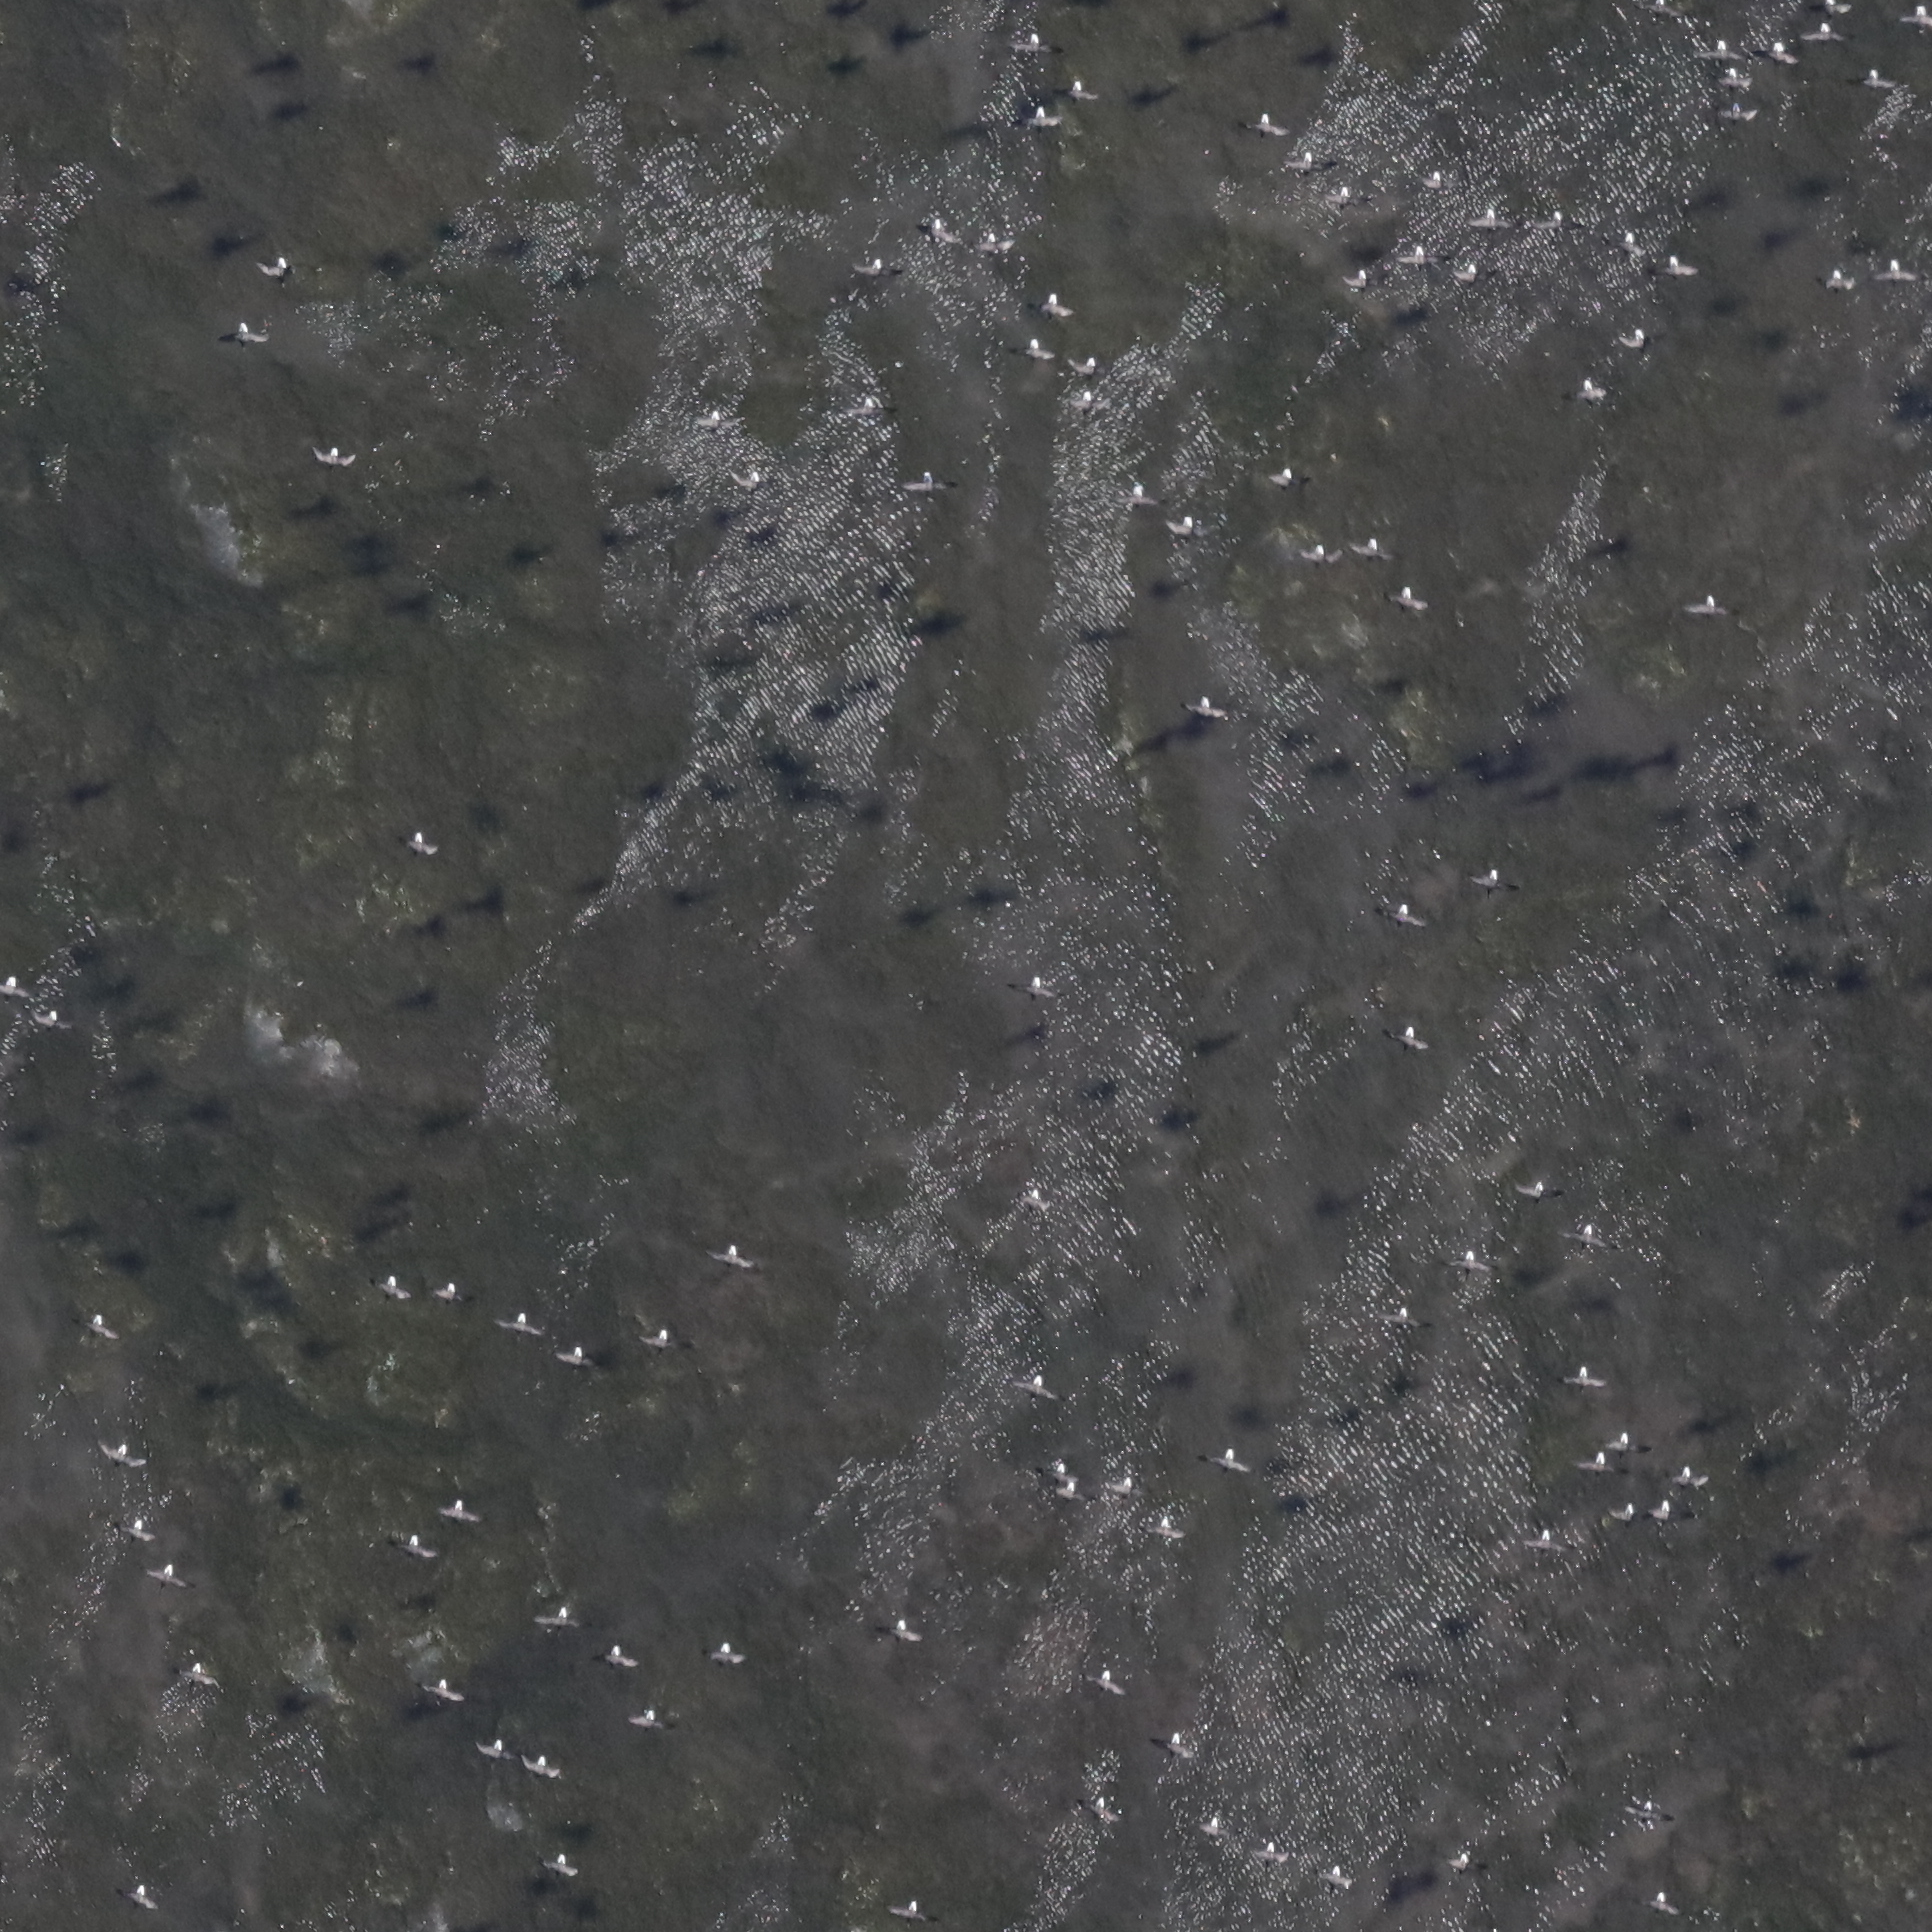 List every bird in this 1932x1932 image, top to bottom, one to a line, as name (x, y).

brant (1654, 2)
brant (1828, 2)
brant (1931, 24)
brant (1831, 31)
brant (1031, 50)
brant (1725, 51)
brant (1765, 55)
brant (1887, 81)
brant (1736, 82)
brant (1077, 92)
brant (1037, 111)
brant (1742, 122)
brant (1268, 133)
brant (1305, 161)
brant (1436, 183)
brant (1343, 206)
brant (1491, 219)
brant (1561, 223)
brant (942, 225)
brant (1629, 250)
brant (997, 251)
brant (1417, 258)
brant (278, 262)
brant (884, 269)
brant (1904, 272)
brant (1673, 274)
brant (1473, 278)
brant (1840, 279)
brant (1360, 281)
brant (1059, 300)
brant (236, 339)
brant (1632, 345)
brant (1035, 353)
brant (1089, 362)
brant (1588, 388)
brant (1086, 401)
brant (875, 404)
brant (718, 427)
brant (332, 455)
brant (756, 480)
brant (1289, 481)
brant (934, 486)
brant (1144, 496)
brant (1186, 530)
brant (1369, 547)
brant (1322, 557)
brant (1414, 597)
brant (1712, 609)
brant (1213, 706)
brant (415, 845)
brant (1491, 881)
brant (1406, 918)
brant (1042, 985)
brant (19, 986)
brant (51, 1024)
brant (1415, 1036)
brant (1533, 1193)
brant (1035, 1197)
brant (1593, 1240)
brant (737, 1250)
brant (1471, 1268)
brant (392, 1285)
brant (451, 1296)
brant (1407, 1317)
brant (529, 1320)
brant (97, 1326)
brant (667, 1343)
brant (579, 1361)
brant (1581, 1377)
brant (1036, 1389)
brant (1625, 1443)
brant (124, 1455)
brant (1595, 1459)
brant (1059, 1461)
brant (1224, 1464)
brant (1691, 1483)
brant (1124, 1489)
brant (1075, 1495)
brant (464, 1507)
brant (1626, 1511)
brant (1672, 1512)
brant (137, 1529)
brant (1169, 1538)
brant (1542, 1539)
brant (416, 1545)
brant (167, 1574)
brant (561, 1623)
brant (902, 1628)
brant (727, 1653)
brant (625, 1667)
brant (198, 1672)
brant (1104, 1688)
brant (438, 1695)
brant (657, 1722)
brant (1177, 1751)
brant (494, 1752)
brant (546, 1764)
brant (1100, 1812)
brant (1655, 1812)
brant (1215, 1826)
brant (1269, 1853)
brant (1464, 1861)
brant (567, 1865)
brant (1334, 1880)
brant (142, 1897)
brant (1660, 1903)
brant (913, 1910)